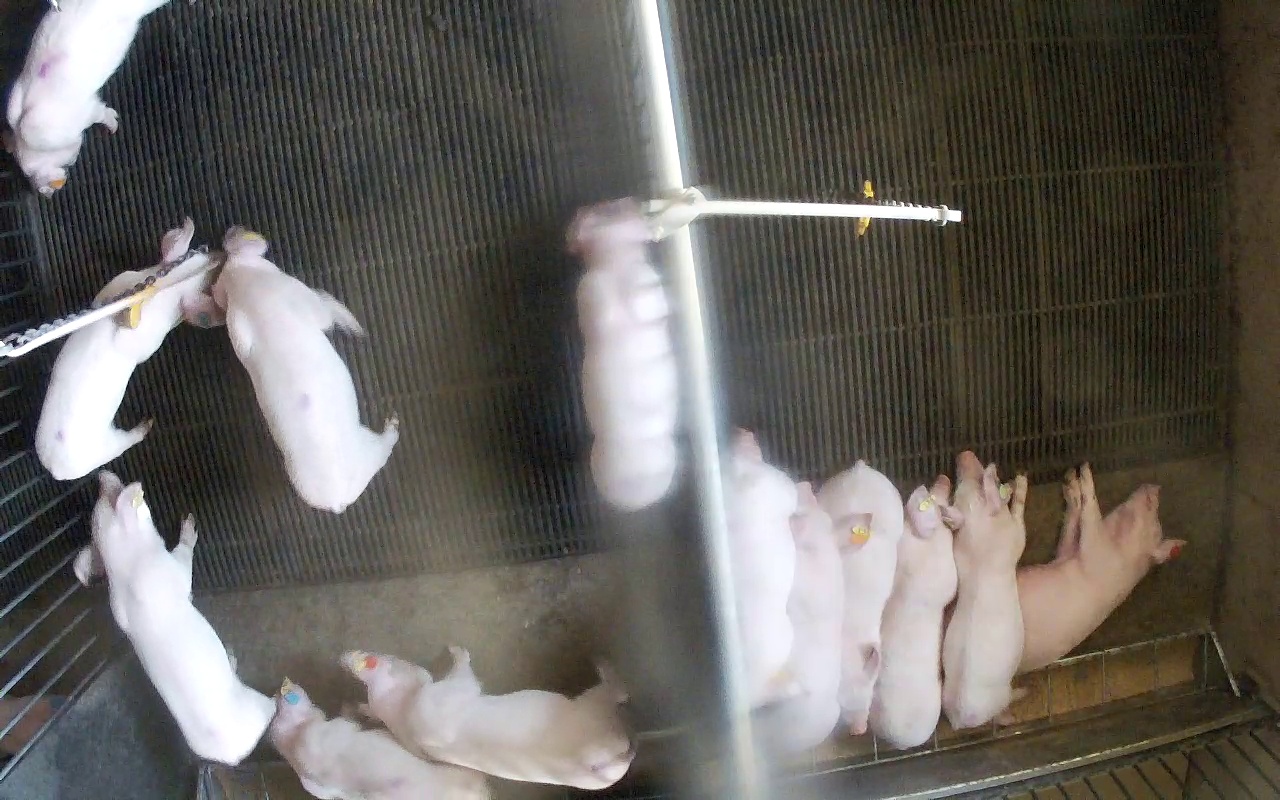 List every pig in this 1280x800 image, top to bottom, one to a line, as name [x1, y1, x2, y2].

pig [3, 0, 166, 203]
pig [567, 194, 678, 512]
pig [34, 216, 228, 483]
pig [211, 224, 402, 518]
pig [721, 423, 807, 713]
pig [938, 449, 1029, 733]
pig [815, 459, 906, 739]
pig [1015, 460, 1186, 677]
pig [71, 470, 280, 768]
pig [869, 474, 960, 751]
pig [751, 479, 875, 760]
pig [340, 639, 643, 791]
pig [268, 677, 562, 799]